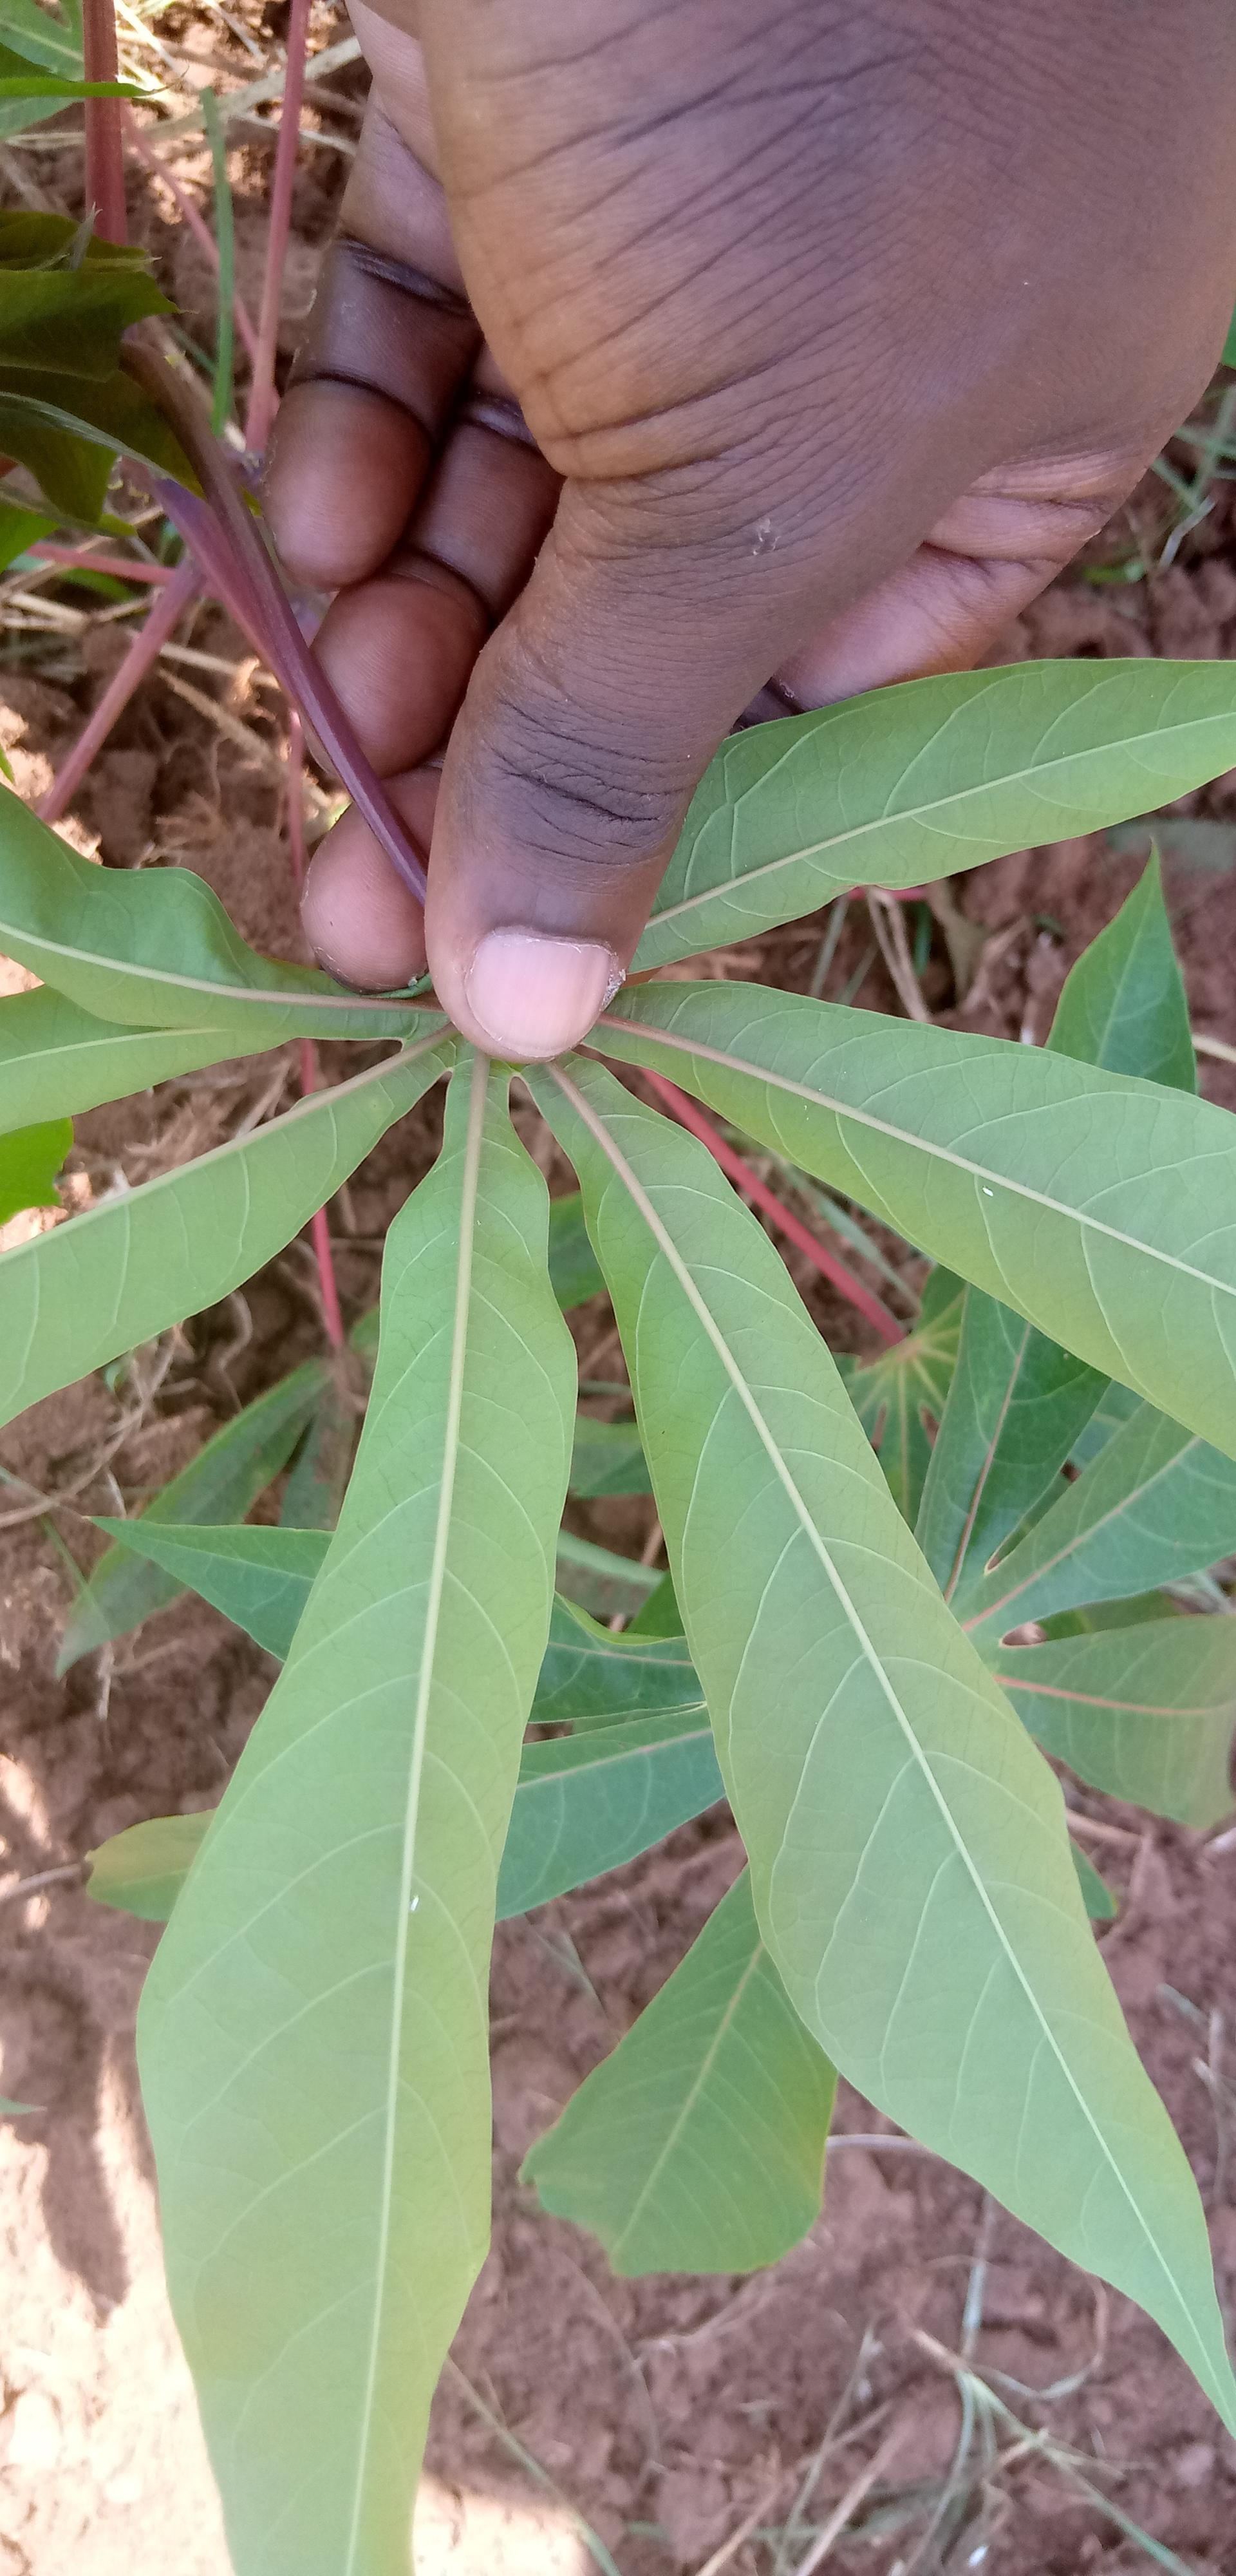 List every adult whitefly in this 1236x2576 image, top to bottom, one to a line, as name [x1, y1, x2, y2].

whitefly [980, 1183, 996, 1199]
whitefly [409, 1894, 421, 1911]